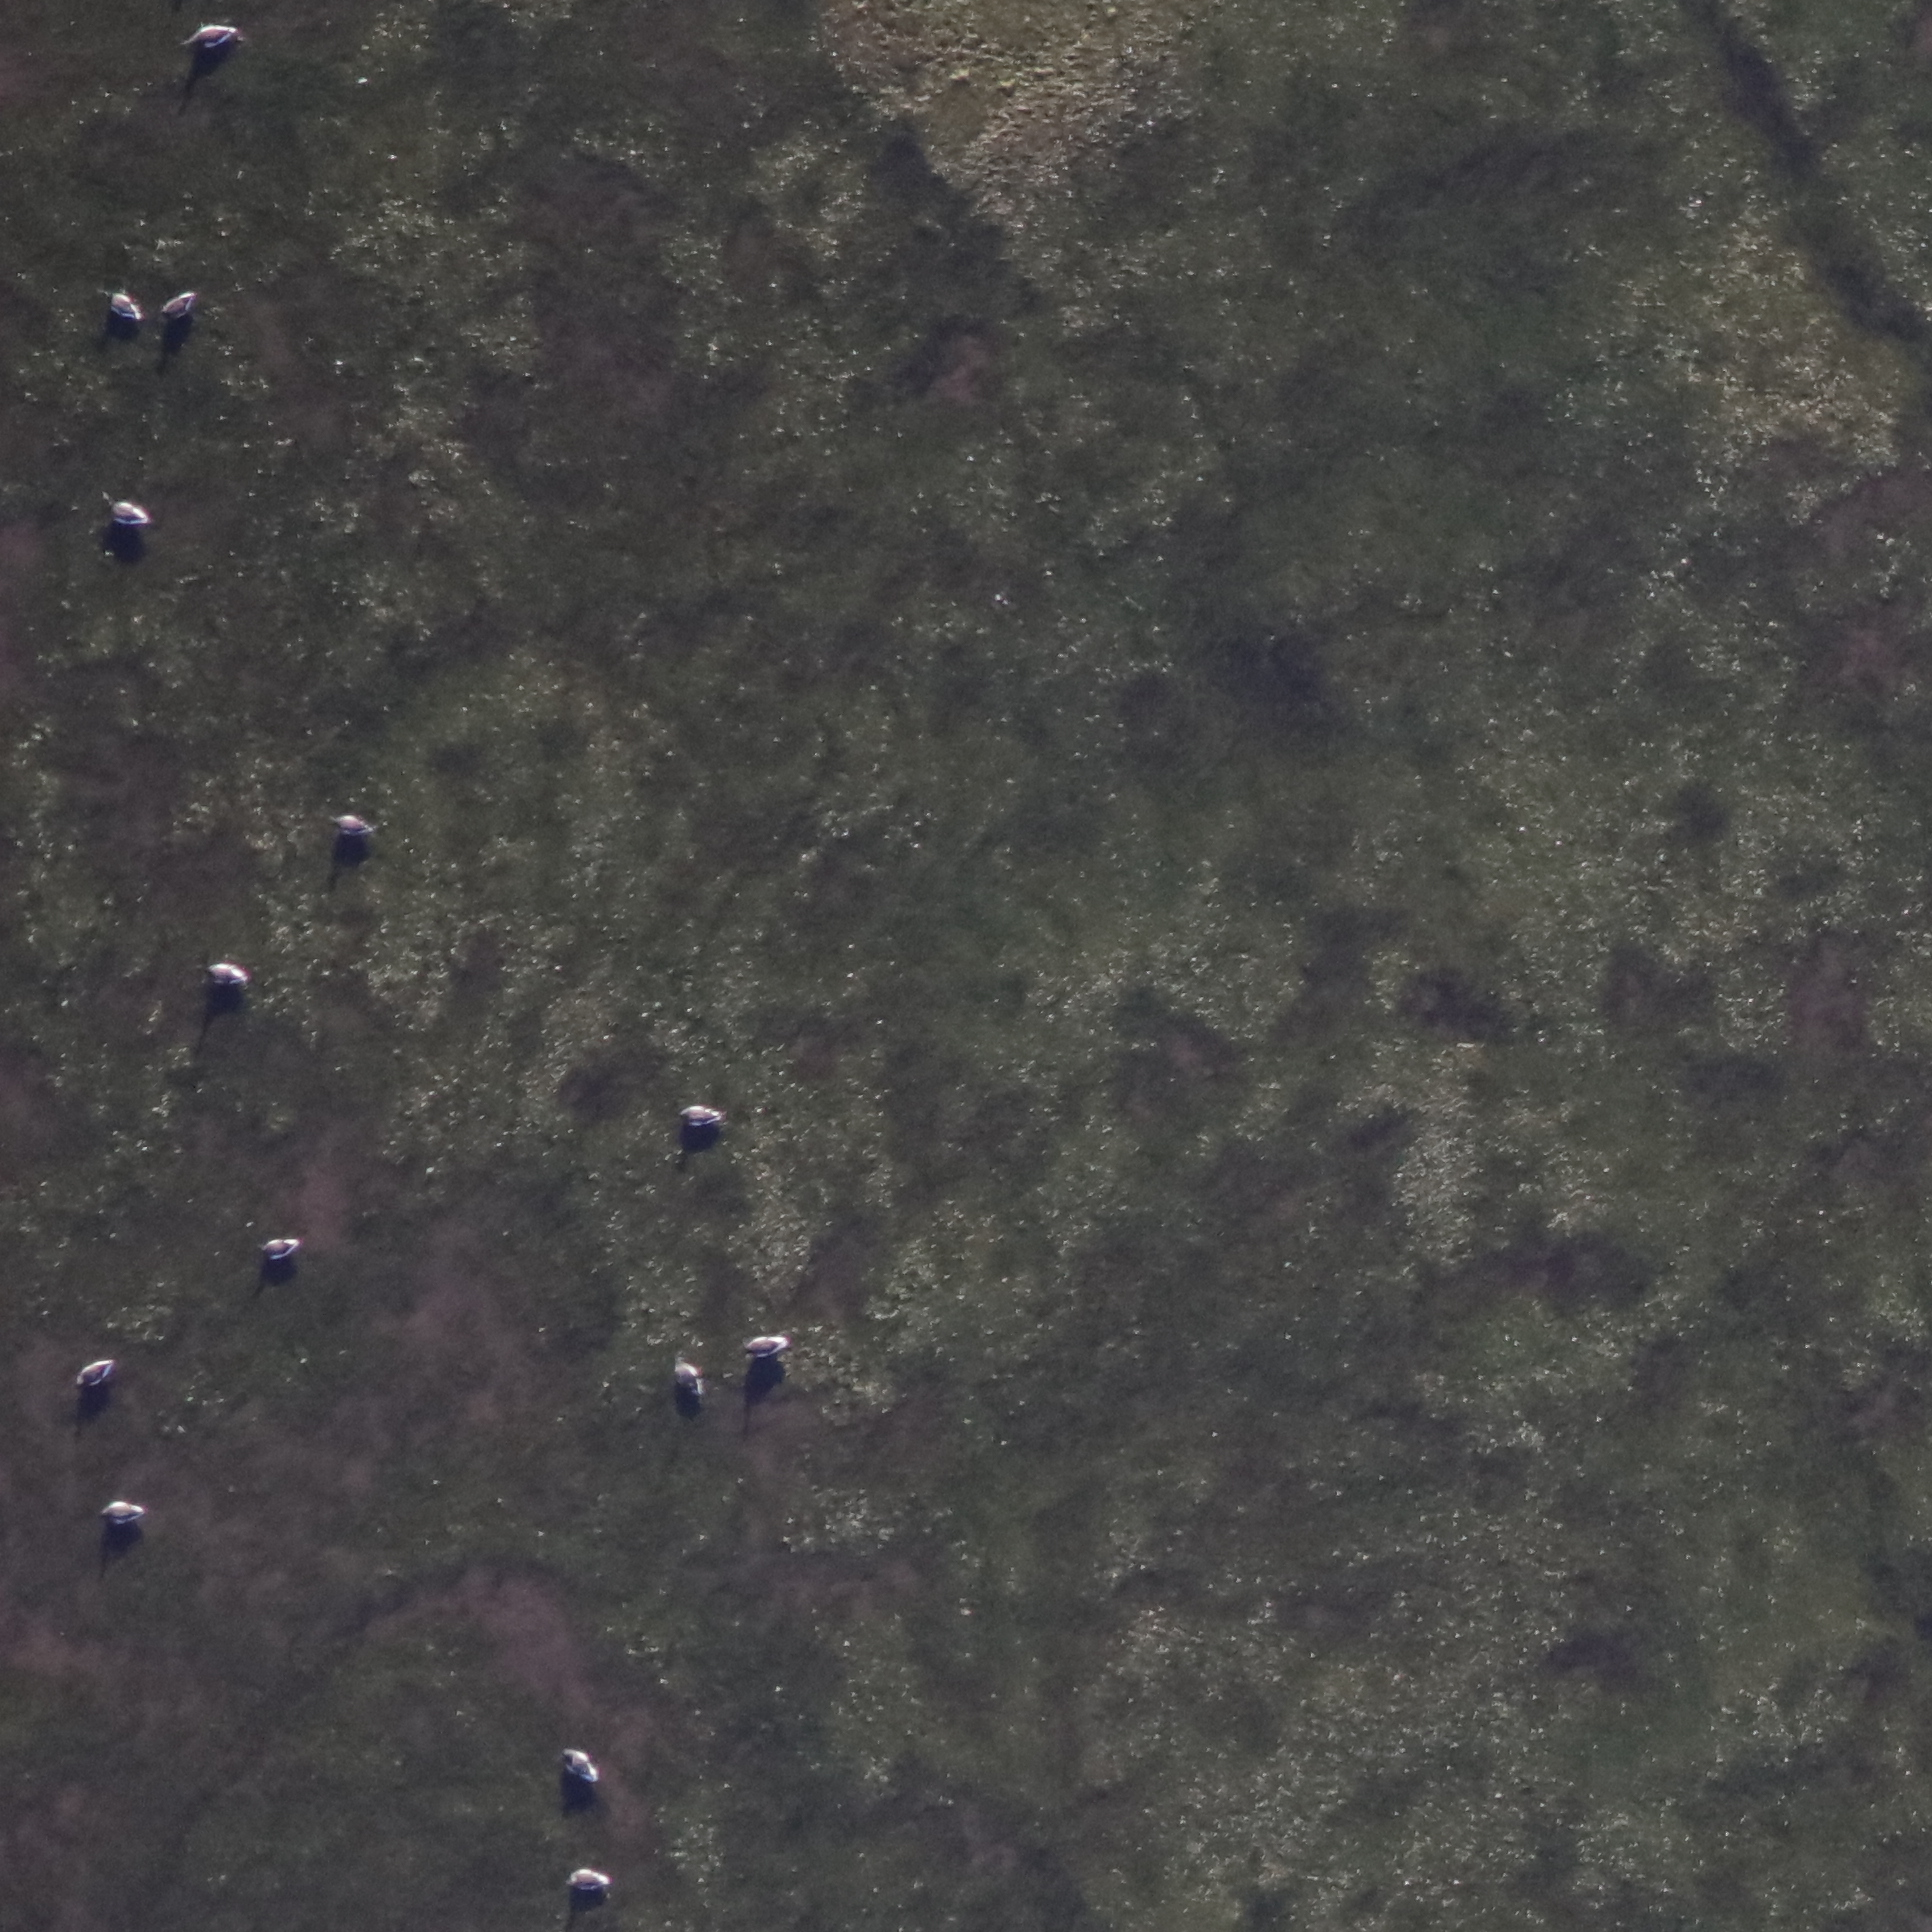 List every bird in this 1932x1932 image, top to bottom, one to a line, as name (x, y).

brant (212, 36)
brant (123, 304)
brant (180, 306)
brant (126, 513)
brant (346, 825)
brant (225, 974)
brant (698, 1115)
brant (279, 1249)
brant (766, 1346)
brant (95, 1375)
brant (688, 1378)
brant (122, 1512)
brant (580, 1765)
brant (587, 1879)